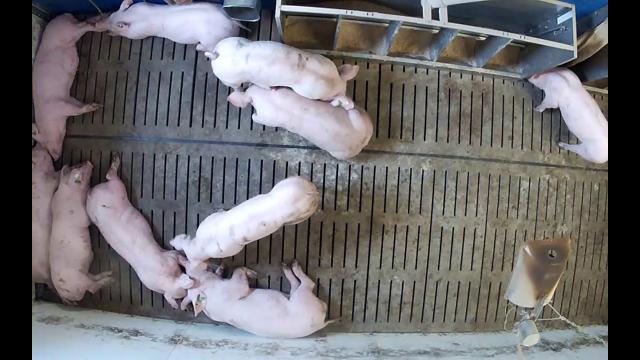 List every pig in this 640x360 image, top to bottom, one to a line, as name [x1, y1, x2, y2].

pig [94, 1, 254, 53]
pig [32, 12, 113, 160]
pig [202, 36, 361, 113]
pig [527, 66, 608, 164]
pig [225, 82, 374, 161]
pig [32, 141, 88, 299]
pig [84, 151, 197, 311]
pig [49, 160, 117, 305]
pig [169, 177, 320, 272]
pig [180, 261, 343, 336]